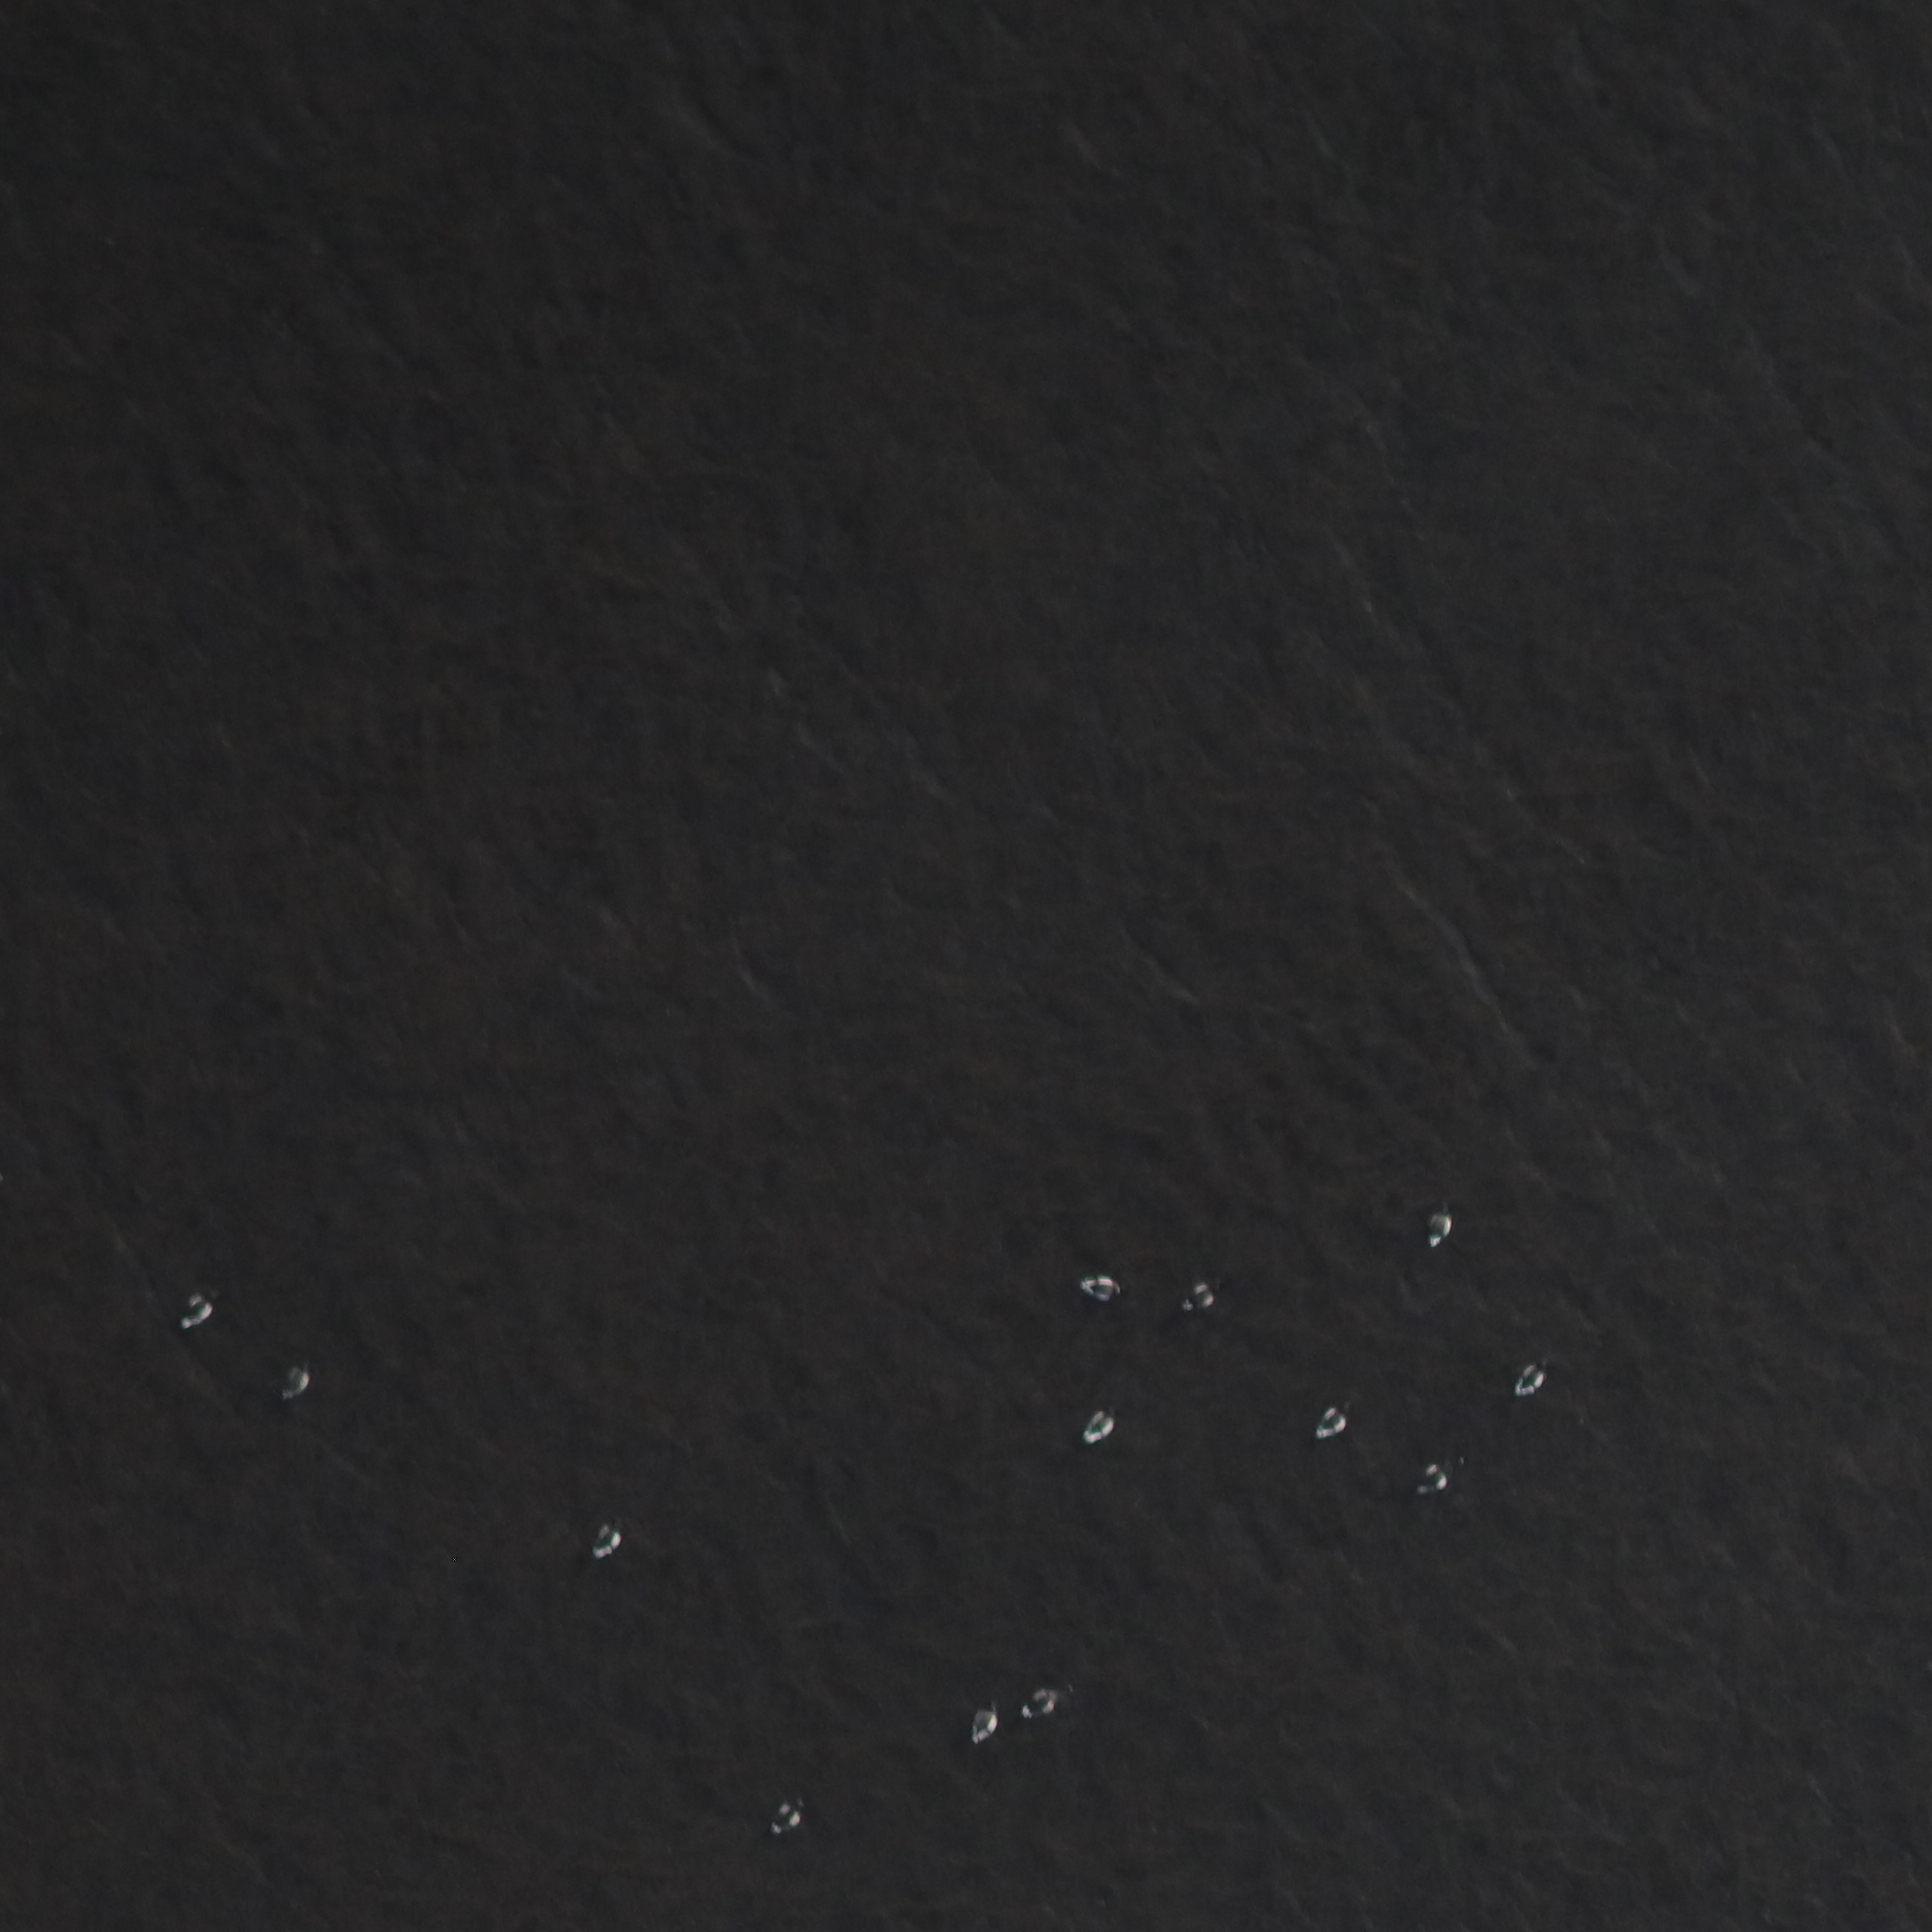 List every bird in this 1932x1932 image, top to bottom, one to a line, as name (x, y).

brant (1438, 1225)
brant (1103, 1289)
brant (1202, 1298)
brant (199, 1310)
brant (1532, 1378)
brant (297, 1385)
brant (1332, 1422)
brant (1100, 1425)
brant (1433, 1478)
brant (608, 1542)
brant (1041, 1702)
brant (986, 1721)
brant (785, 1815)